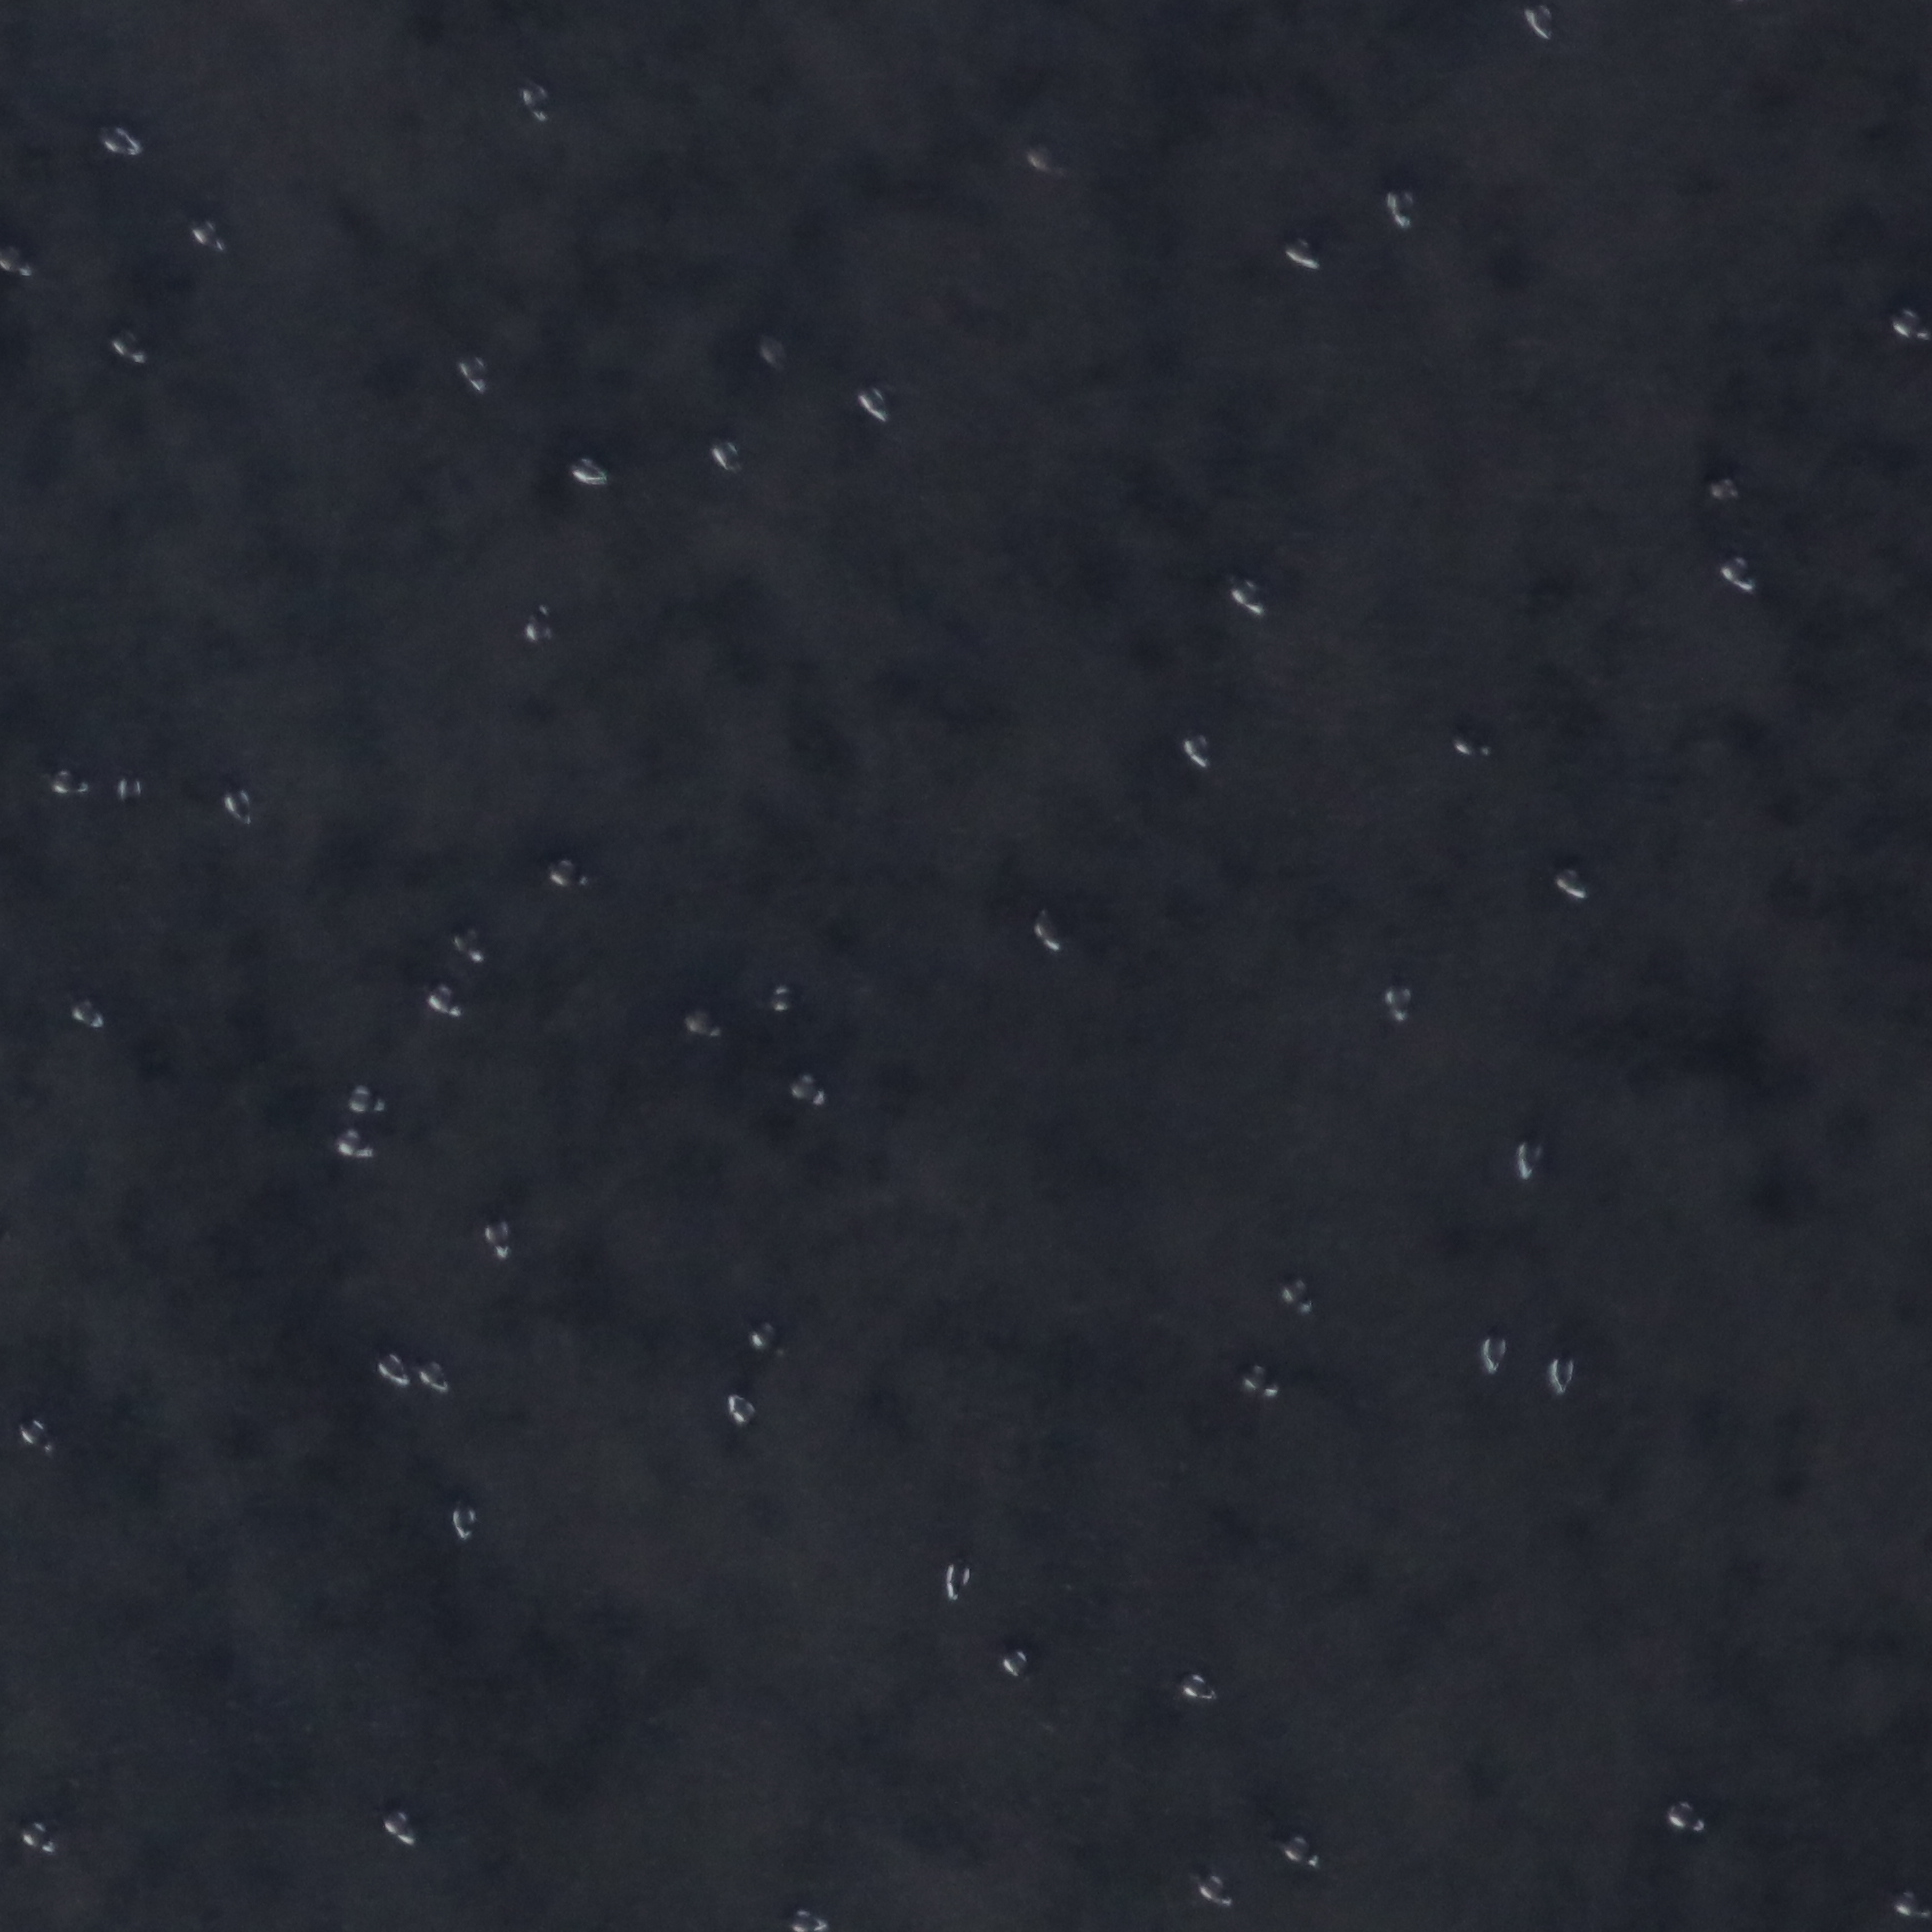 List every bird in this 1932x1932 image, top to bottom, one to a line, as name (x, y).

brant (1541, 21)
brant (536, 100)
brant (120, 141)
brant (1041, 156)
brant (1405, 205)
brant (204, 236)
brant (1303, 250)
brant (13, 257)
brant (1910, 325)
brant (128, 342)
brant (773, 347)
brant (472, 371)
brant (873, 405)
brant (728, 454)
brant (587, 468)
brant (1727, 484)
brant (1740, 573)
brant (1249, 595)
brant (535, 624)
brant (1466, 738)
brant (1198, 745)
brant (67, 782)
brant (128, 787)
brant (240, 804)
brant (565, 874)
brant (1571, 882)
brant (1049, 934)
brant (471, 939)
brant (783, 995)
brant (443, 999)
brant (1399, 1002)
brant (86, 1016)
brant (703, 1026)
brant (806, 1090)
brant (366, 1102)
brant (354, 1142)
brant (1526, 1155)
brant (498, 1236)
brant (1293, 1294)
brant (763, 1340)
brant (1495, 1351)
brant (395, 1369)
brant (1565, 1374)
brant (435, 1375)
brant (1261, 1382)
brant (739, 1408)
brant (37, 1435)
brant (461, 1521)
brant (959, 1580)
brant (1017, 1664)
brant (1197, 1687)
brant (1685, 1814)
brant (400, 1825)
brant (39, 1838)
brant (1299, 1851)
brant (1212, 1889)
brant (1911, 1904)
brant (806, 1923)